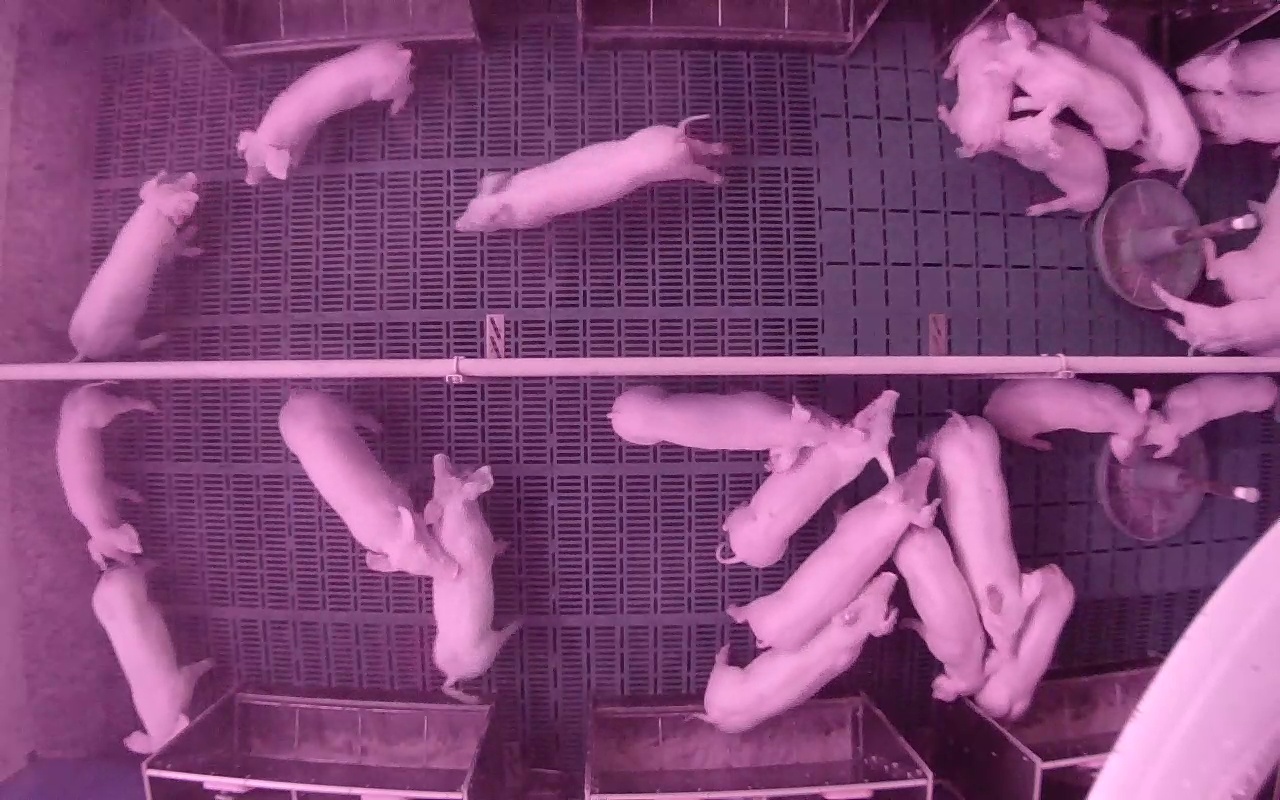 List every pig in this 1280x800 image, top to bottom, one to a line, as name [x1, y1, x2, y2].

pig [1033, 2, 1201, 191]
pig [935, 8, 1017, 158]
pig [980, 11, 1149, 152]
pig [1176, 34, 1279, 92]
pig [235, 37, 416, 186]
pig [1183, 85, 1278, 149]
pig [997, 96, 1110, 232]
pig [453, 114, 731, 235]
pig [66, 168, 204, 361]
pig [1203, 177, 1280, 301]
pig [1149, 282, 1280, 353]
pig [1138, 373, 1279, 460]
pig [980, 377, 1153, 463]
pig [57, 382, 157, 569]
pig [606, 382, 867, 474]
pig [278, 386, 460, 579]
pig [714, 387, 900, 570]
pig [918, 409, 1044, 661]
pig [423, 450, 522, 701]
pig [723, 456, 942, 654]
pig [894, 521, 1002, 703]
pig [91, 556, 217, 756]
pig [971, 560, 1077, 721]
pig [681, 572, 902, 734]